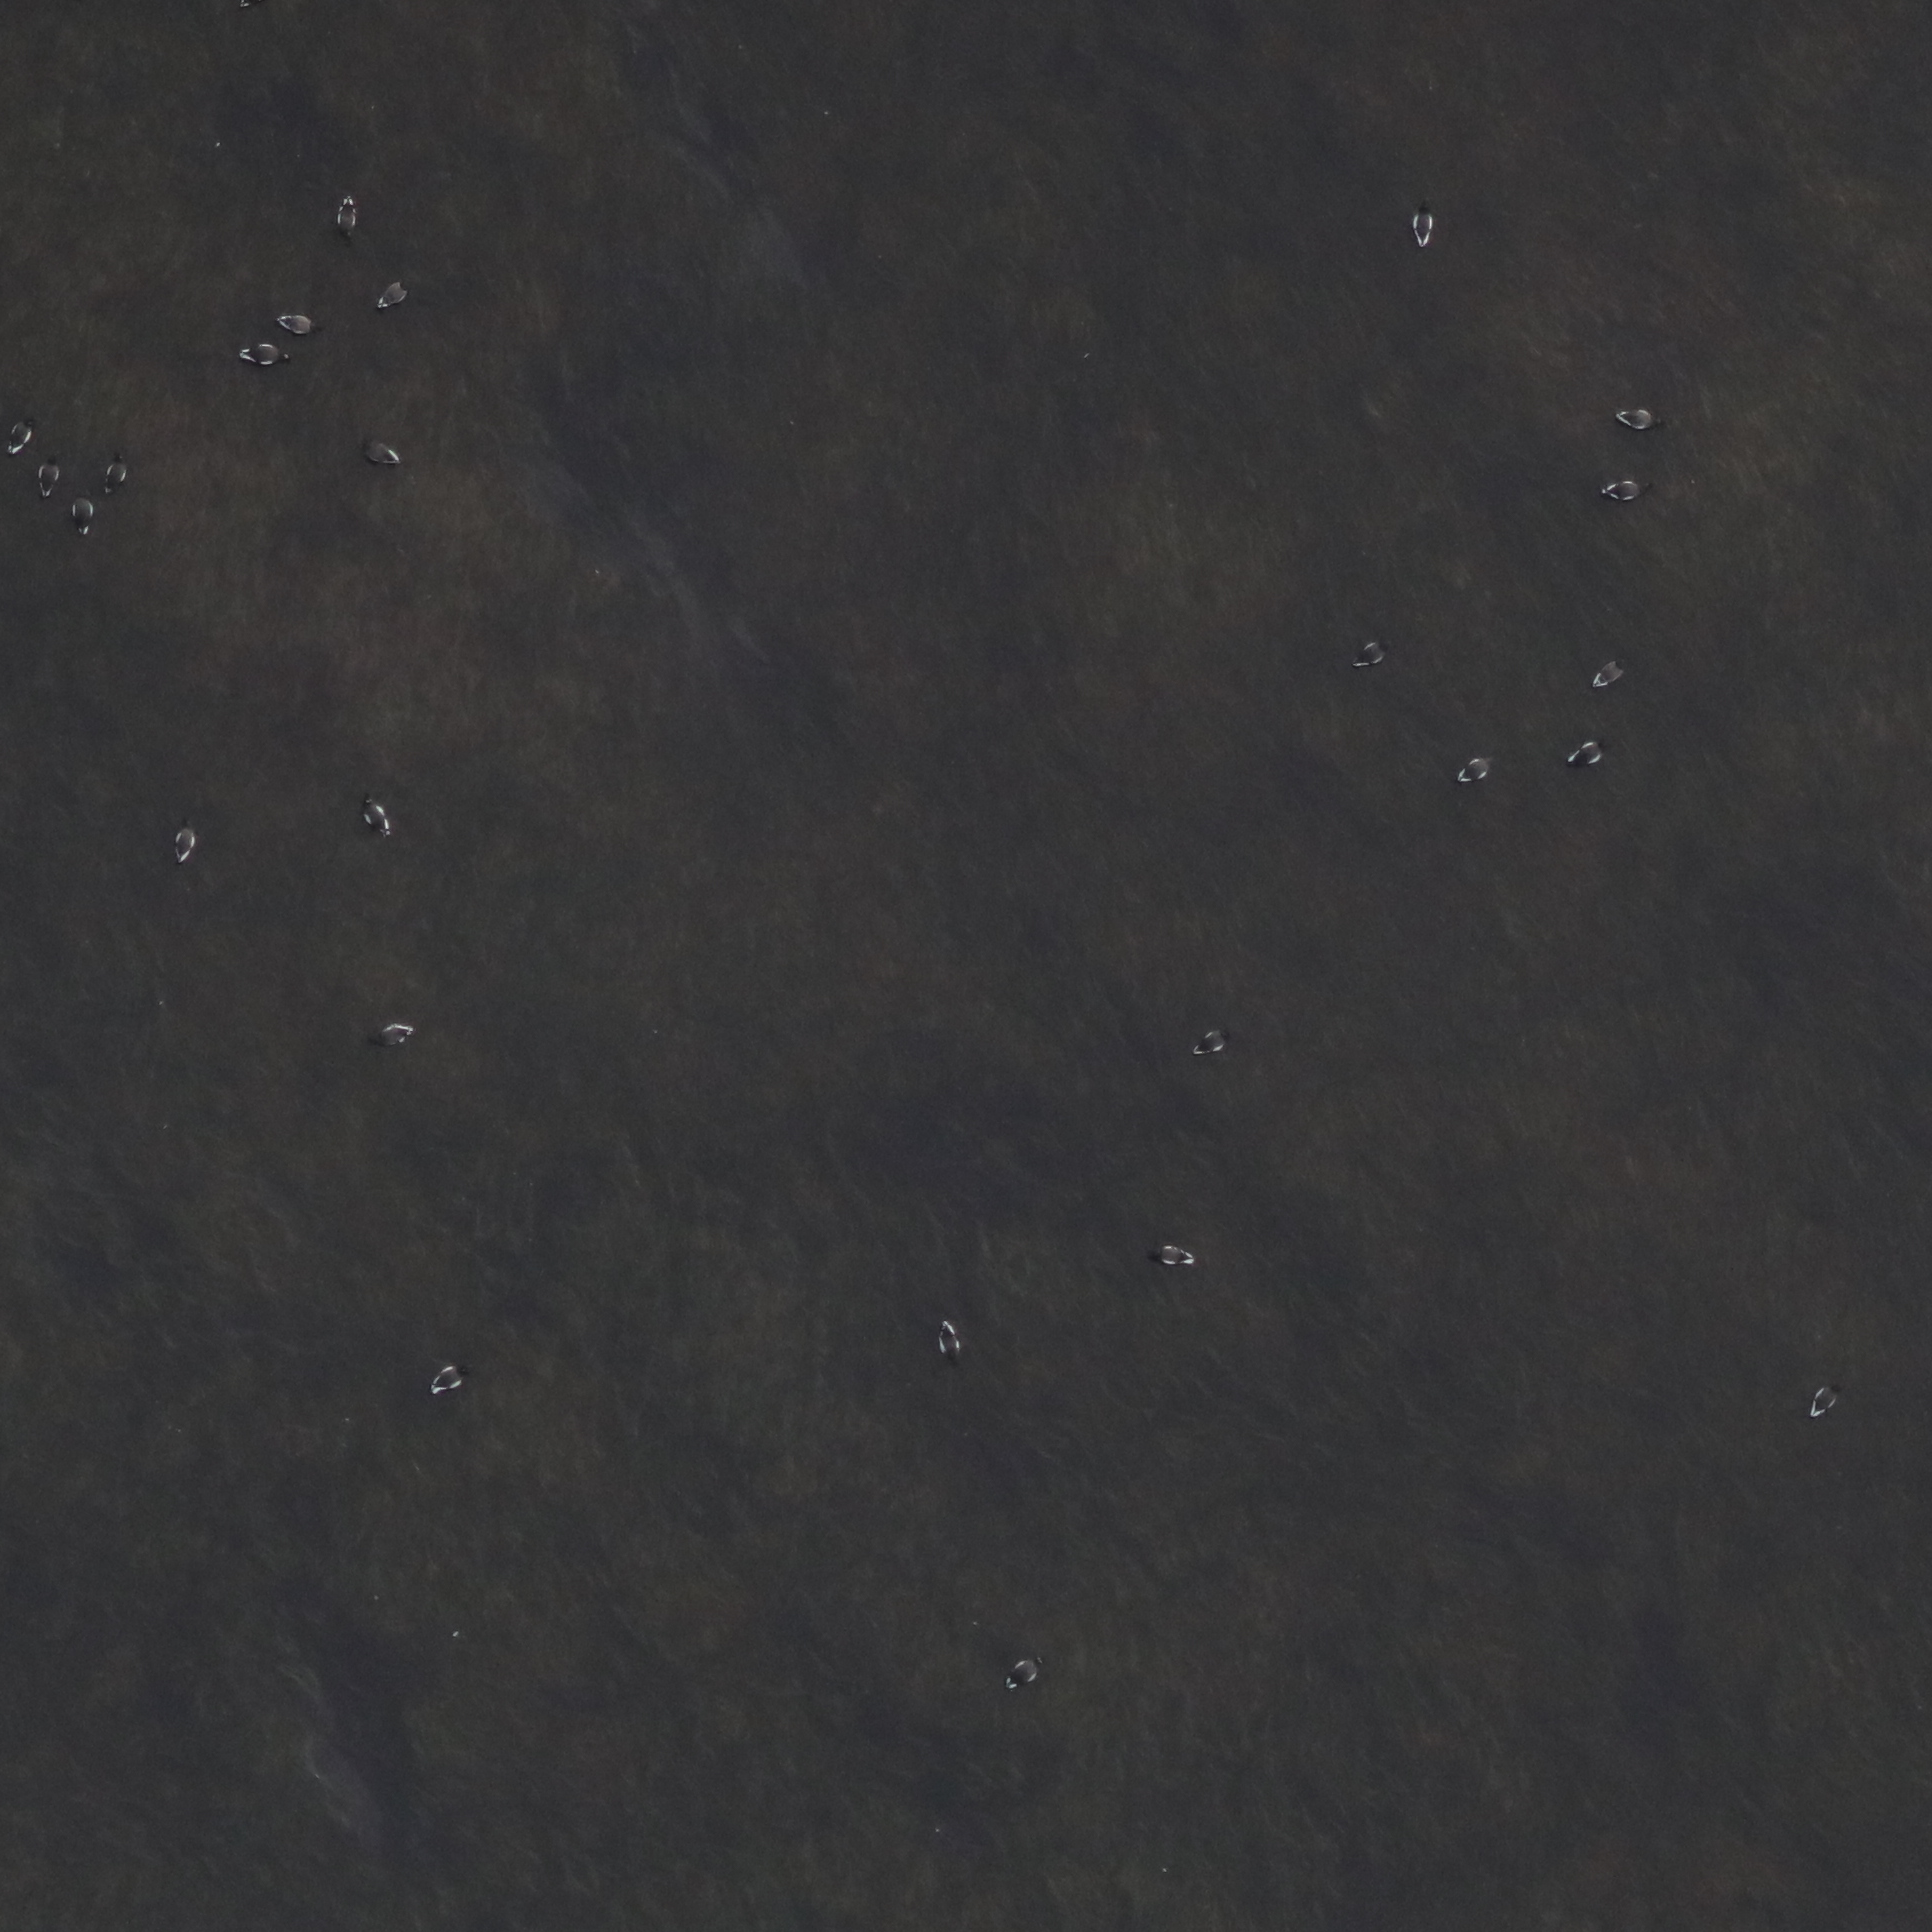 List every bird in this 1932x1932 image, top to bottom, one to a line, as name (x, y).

brant (349, 217)
brant (1422, 225)
brant (394, 296)
brant (298, 326)
brant (266, 357)
brant (1638, 420)
brant (17, 435)
brant (380, 455)
brant (118, 472)
brant (47, 479)
brant (1624, 490)
brant (81, 513)
brant (1375, 651)
brant (1611, 672)
brant (1587, 753)
brant (1479, 764)
brant (377, 814)
brant (186, 840)
brant (394, 1034)
brant (1211, 1041)
brant (1173, 1253)
brant (949, 1340)
brant (450, 1378)
brant (1823, 1398)
brant (1025, 1673)